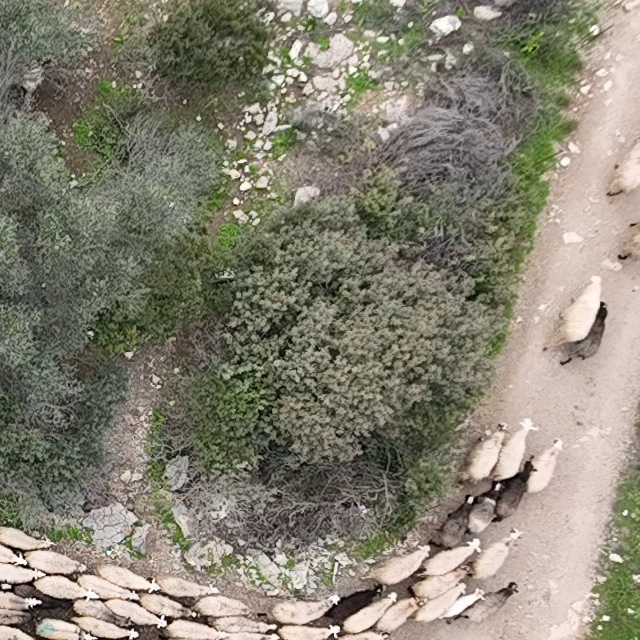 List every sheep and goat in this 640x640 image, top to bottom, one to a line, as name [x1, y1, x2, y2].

sheep [607, 133, 639, 194]
sheep [619, 220, 639, 261]
sheep [541, 276, 602, 352]
sheep [560, 301, 607, 364]
sheep [492, 419, 539, 482]
sheep [457, 423, 507, 484]
sheep [527, 438, 563, 492]
sheep [493, 461, 535, 521]
sheep [467, 483, 501, 532]
sheep [429, 496, 473, 549]
sheep [0, 525, 55, 550]
sheep [470, 529, 521, 579]
sheep [415, 537, 481, 576]
sheep [0, 538, 27, 566]
sheep [360, 545, 431, 584]
sheep [25, 550, 86, 573]
sheep [0, 561, 46, 583]
sheep [408, 562, 472, 602]
sheep [95, 564, 160, 594]
sheep [32, 573, 99, 599]
sheep [74, 575, 140, 602]
sheep [0, 576, 13, 592]
sheep [158, 576, 219, 597]
sheep [415, 582, 466, 624]
sheep [13, 583, 73, 608]
sheep [467, 583, 516, 626]
sheep [325, 584, 381, 619]
goat [439, 588, 485, 620]
sheep [0, 589, 41, 609]
sheep [341, 591, 396, 634]
sheep [140, 594, 200, 619]
sheep [271, 595, 339, 624]
sheep [194, 596, 266, 617]
sheep [375, 597, 427, 632]
sheep [75, 599, 134, 628]
sheep [106, 599, 168, 628]
sheep [24, 604, 82, 621]
sheep [0, 608, 37, 625]
sheep [209, 616, 276, 633]
sheep [72, 617, 138, 637]
sheep [36, 618, 97, 639]
sheep [165, 620, 230, 639]
sheep [0, 625, 50, 639]
sheep [277, 625, 339, 639]
sheep [327, 631, 390, 639]
sheep [219, 633, 281, 639]